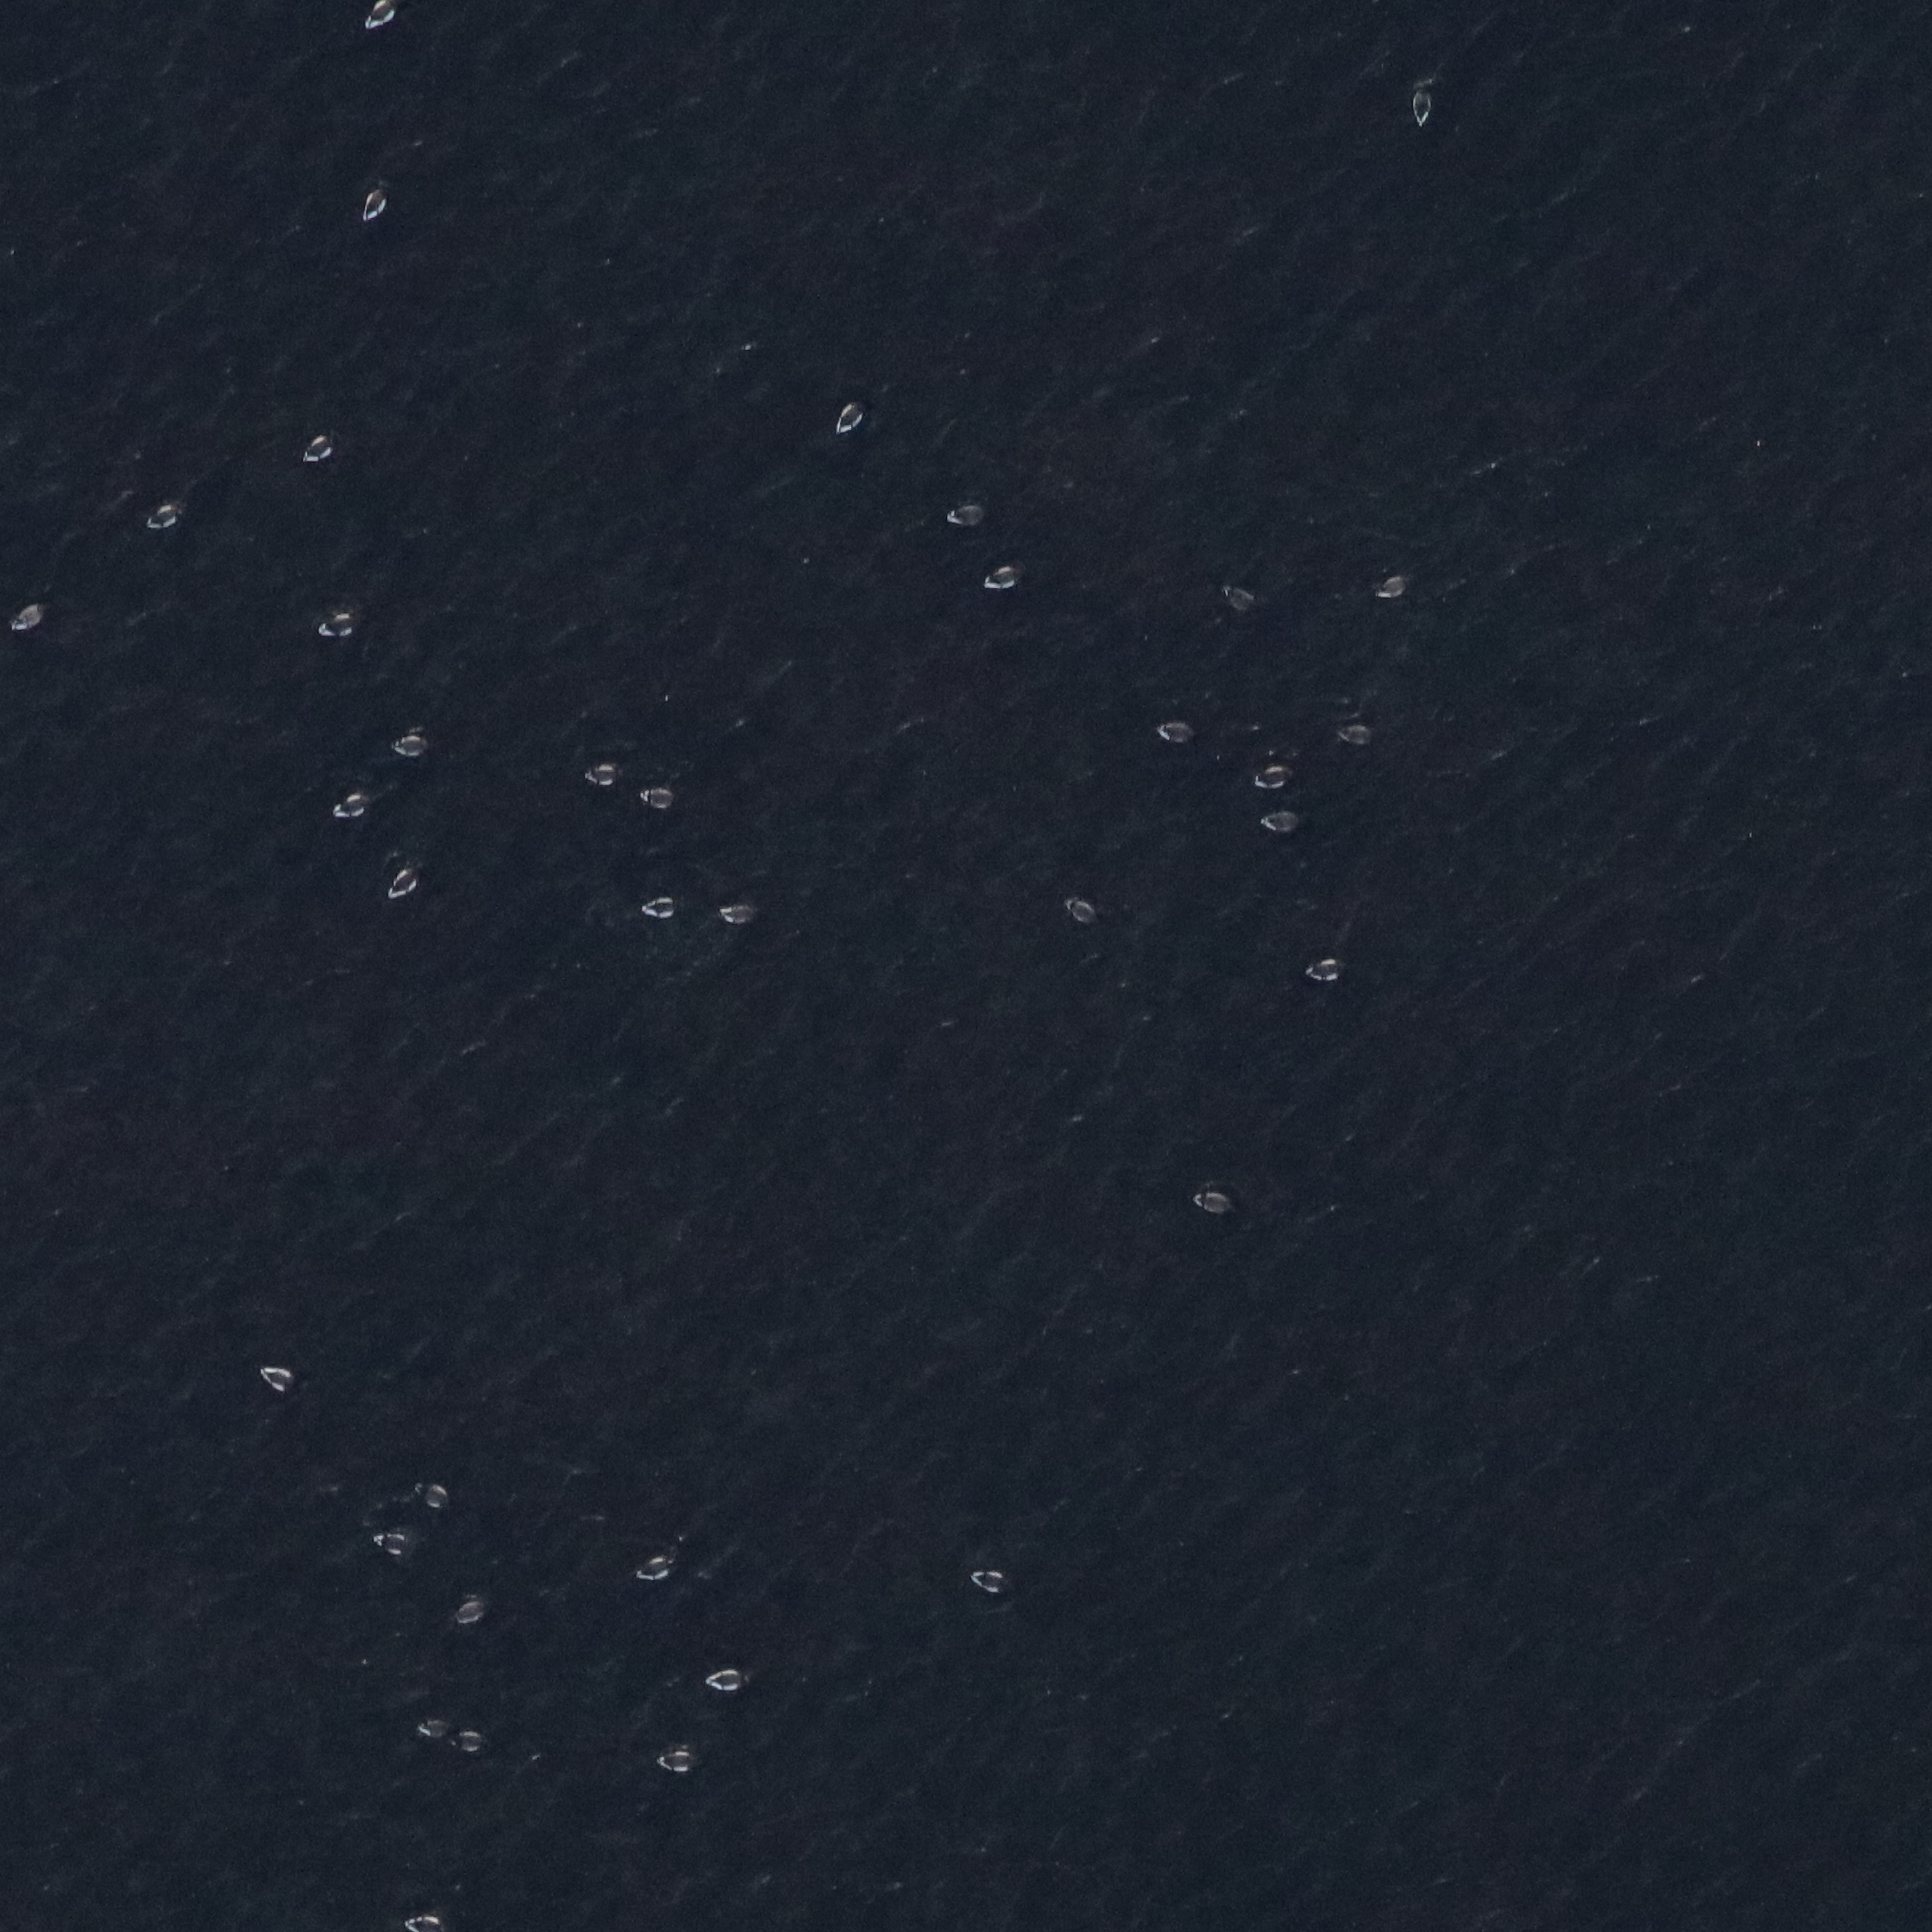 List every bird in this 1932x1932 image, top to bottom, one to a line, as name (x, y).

brant (382, 11)
brant (1423, 103)
brant (375, 203)
brant (849, 415)
brant (318, 447)
brant (969, 513)
brant (163, 517)
brant (1005, 577)
brant (1395, 586)
brant (1237, 599)
brant (29, 616)
brant (340, 625)
brant (1180, 733)
brant (1355, 733)
brant (413, 746)
brant (605, 776)
brant (1274, 777)
brant (660, 798)
brant (352, 806)
brant (1286, 823)
brant (404, 881)
brant (661, 908)
brant (741, 912)
brant (1083, 912)
brant (1326, 970)
brant (1216, 1201)
brant (279, 1378)
brant (435, 1494)
brant (394, 1543)
brant (657, 1566)
brant (992, 1581)
brant (471, 1609)
brant (729, 1680)
brant (435, 1728)
brant (468, 1739)
brant (677, 1759)
brant (428, 1925)